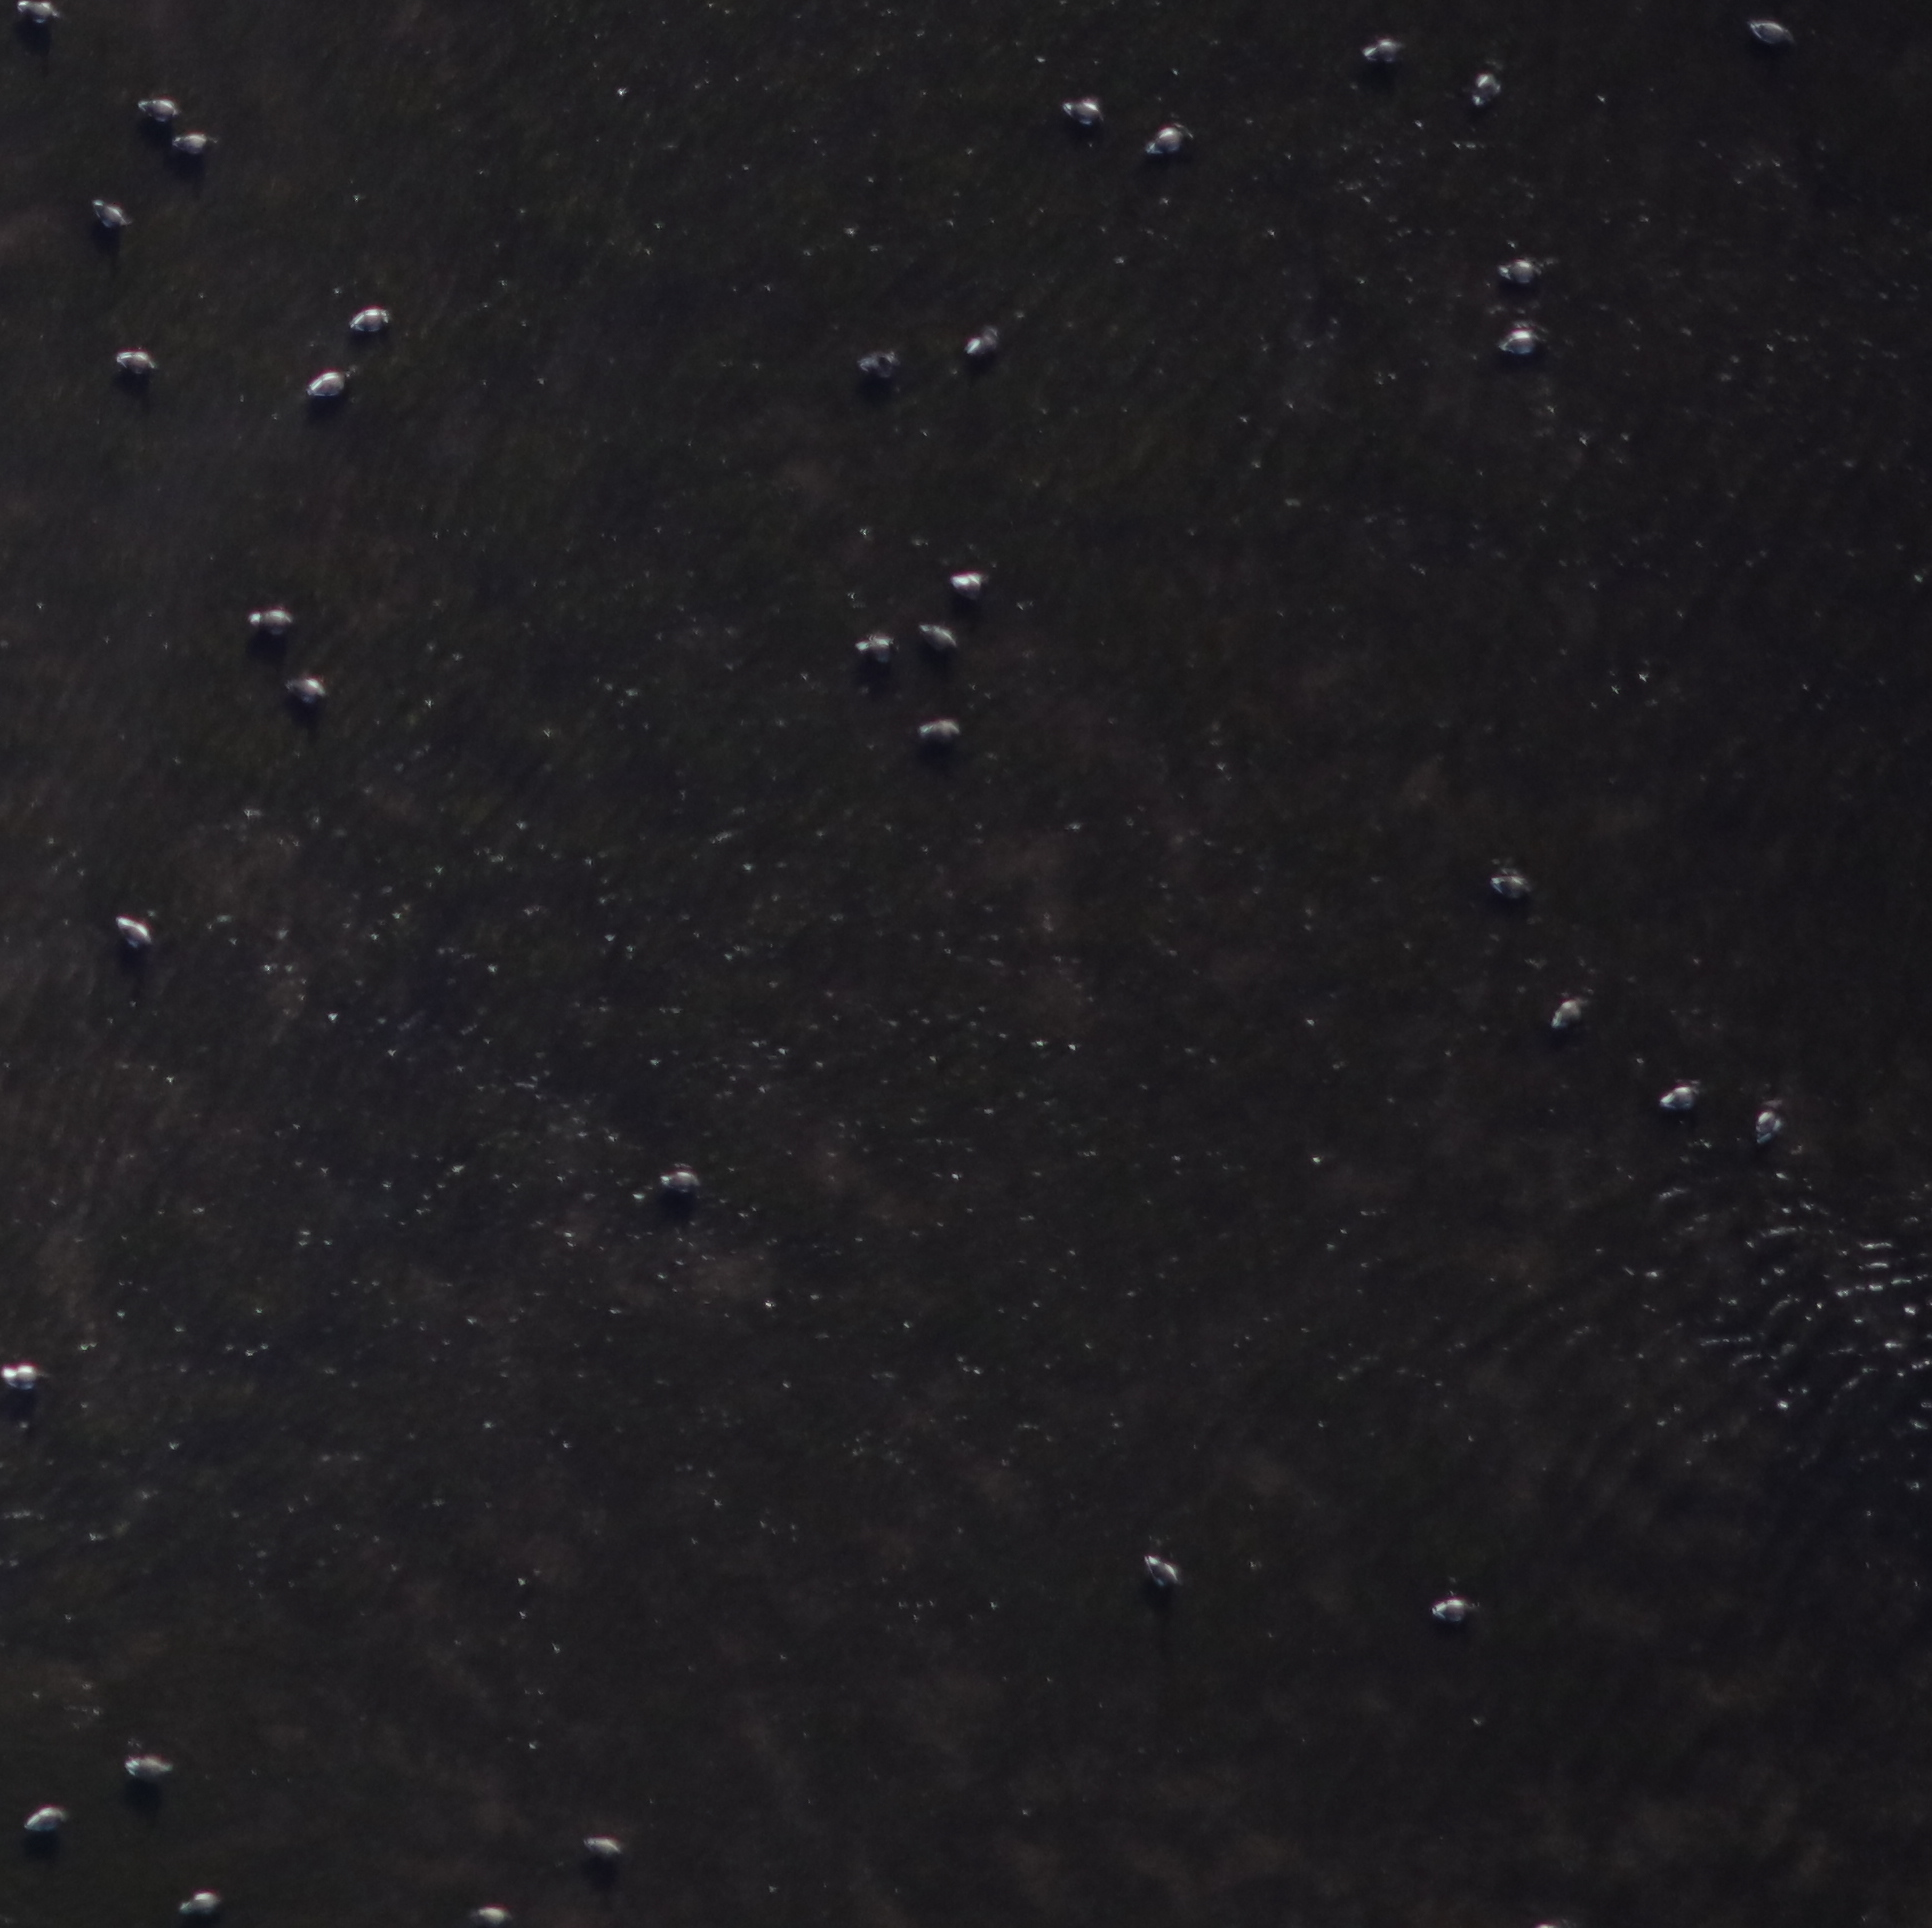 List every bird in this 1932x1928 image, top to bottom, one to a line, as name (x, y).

brant (39, 13)
brant (1772, 35)
brant (1386, 51)
brant (1485, 86)
brant (159, 110)
brant (1085, 112)
brant (188, 141)
brant (1169, 143)
brant (111, 217)
brant (1521, 273)
brant (370, 321)
brant (1520, 341)
brant (975, 343)
brant (876, 362)
brant (134, 364)
brant (330, 385)
brant (967, 581)
brant (273, 619)
brant (937, 639)
brant (881, 646)
brant (306, 691)
brant (932, 728)
brant (1512, 884)
brant (133, 934)
brant (1572, 1010)
brant (1683, 1097)
brant (1764, 1125)
brant (686, 1183)
brant (23, 1371)
brant (1163, 1570)
brant (1455, 1610)
brant (154, 1763)
brant (43, 1810)
brant (596, 1852)
brant (204, 1911)